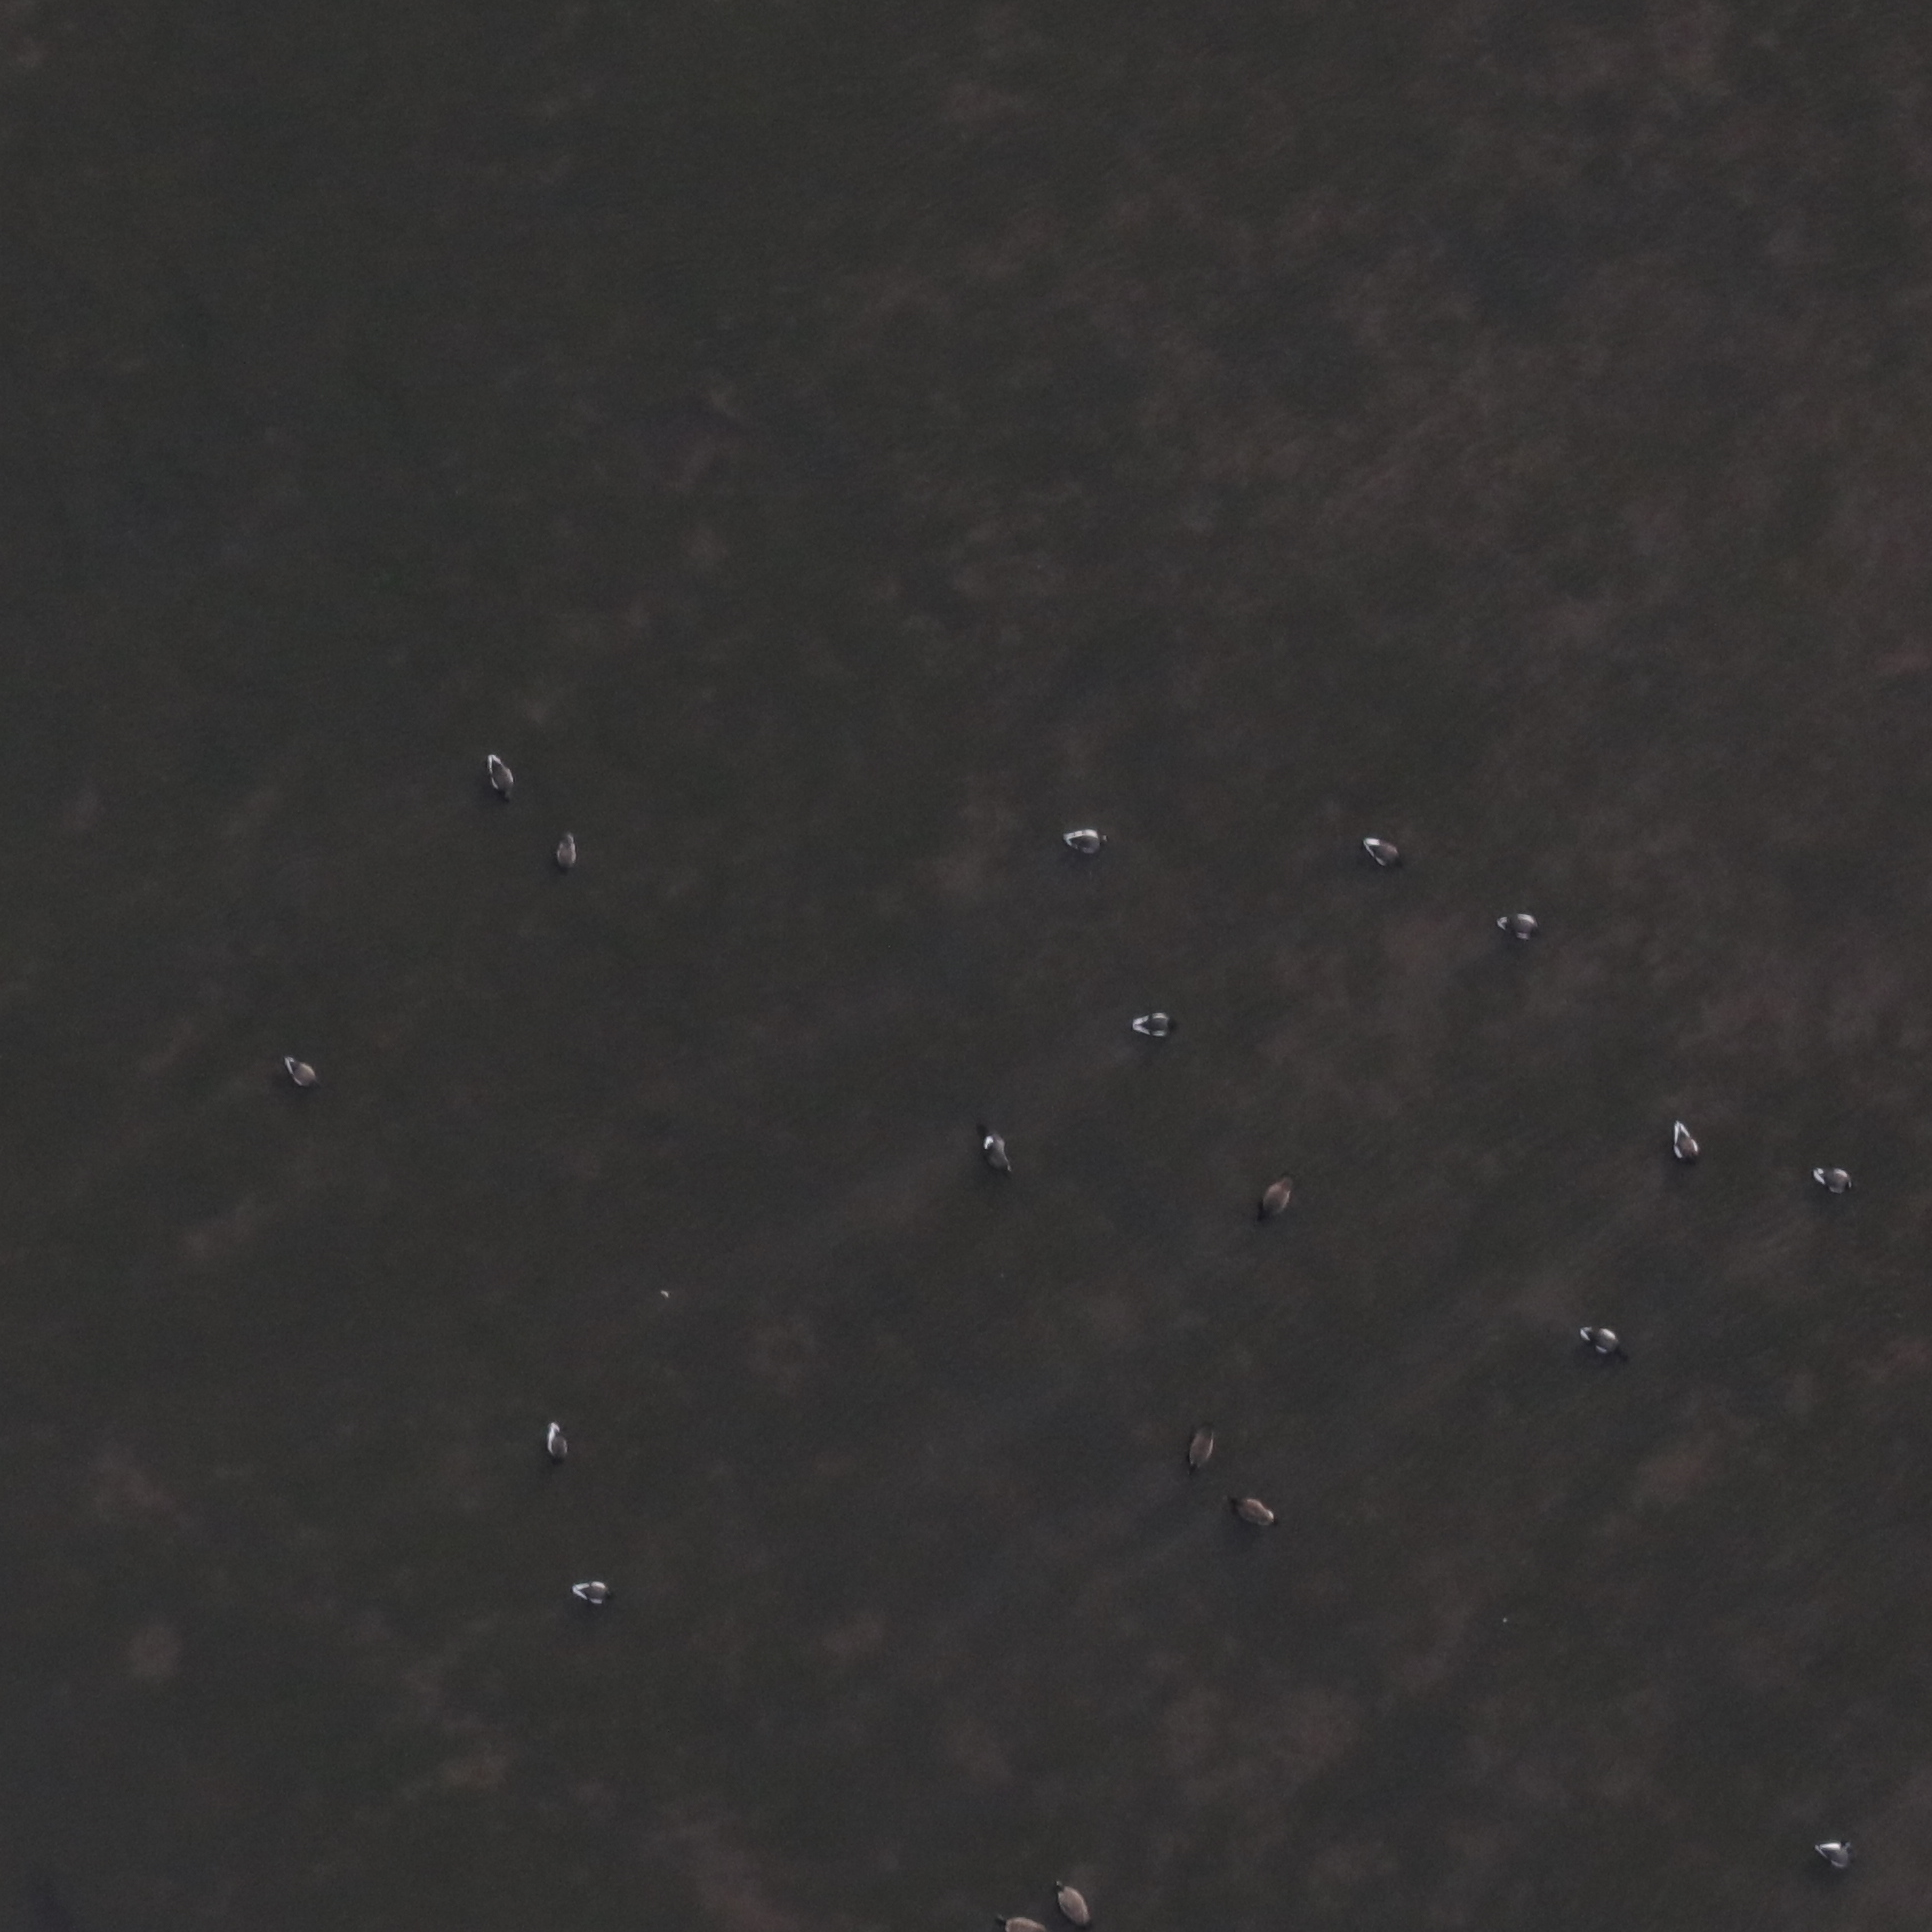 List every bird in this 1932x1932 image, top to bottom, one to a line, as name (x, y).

brant (502, 775)
brant (1084, 841)
brant (1383, 853)
brant (566, 854)
brant (1522, 926)
brant (1156, 1026)
brant (301, 1073)
brant (1687, 1145)
brant (995, 1153)
brant (1835, 1181)
Canada goose (1272, 1195)
brant (1602, 1340)
brant (555, 1444)
Canada goose (1204, 1446)
Canada goose (1255, 1512)
brant (594, 1595)
brant (1838, 1855)
Canada goose (1073, 1905)
Canada goose (1023, 1929)